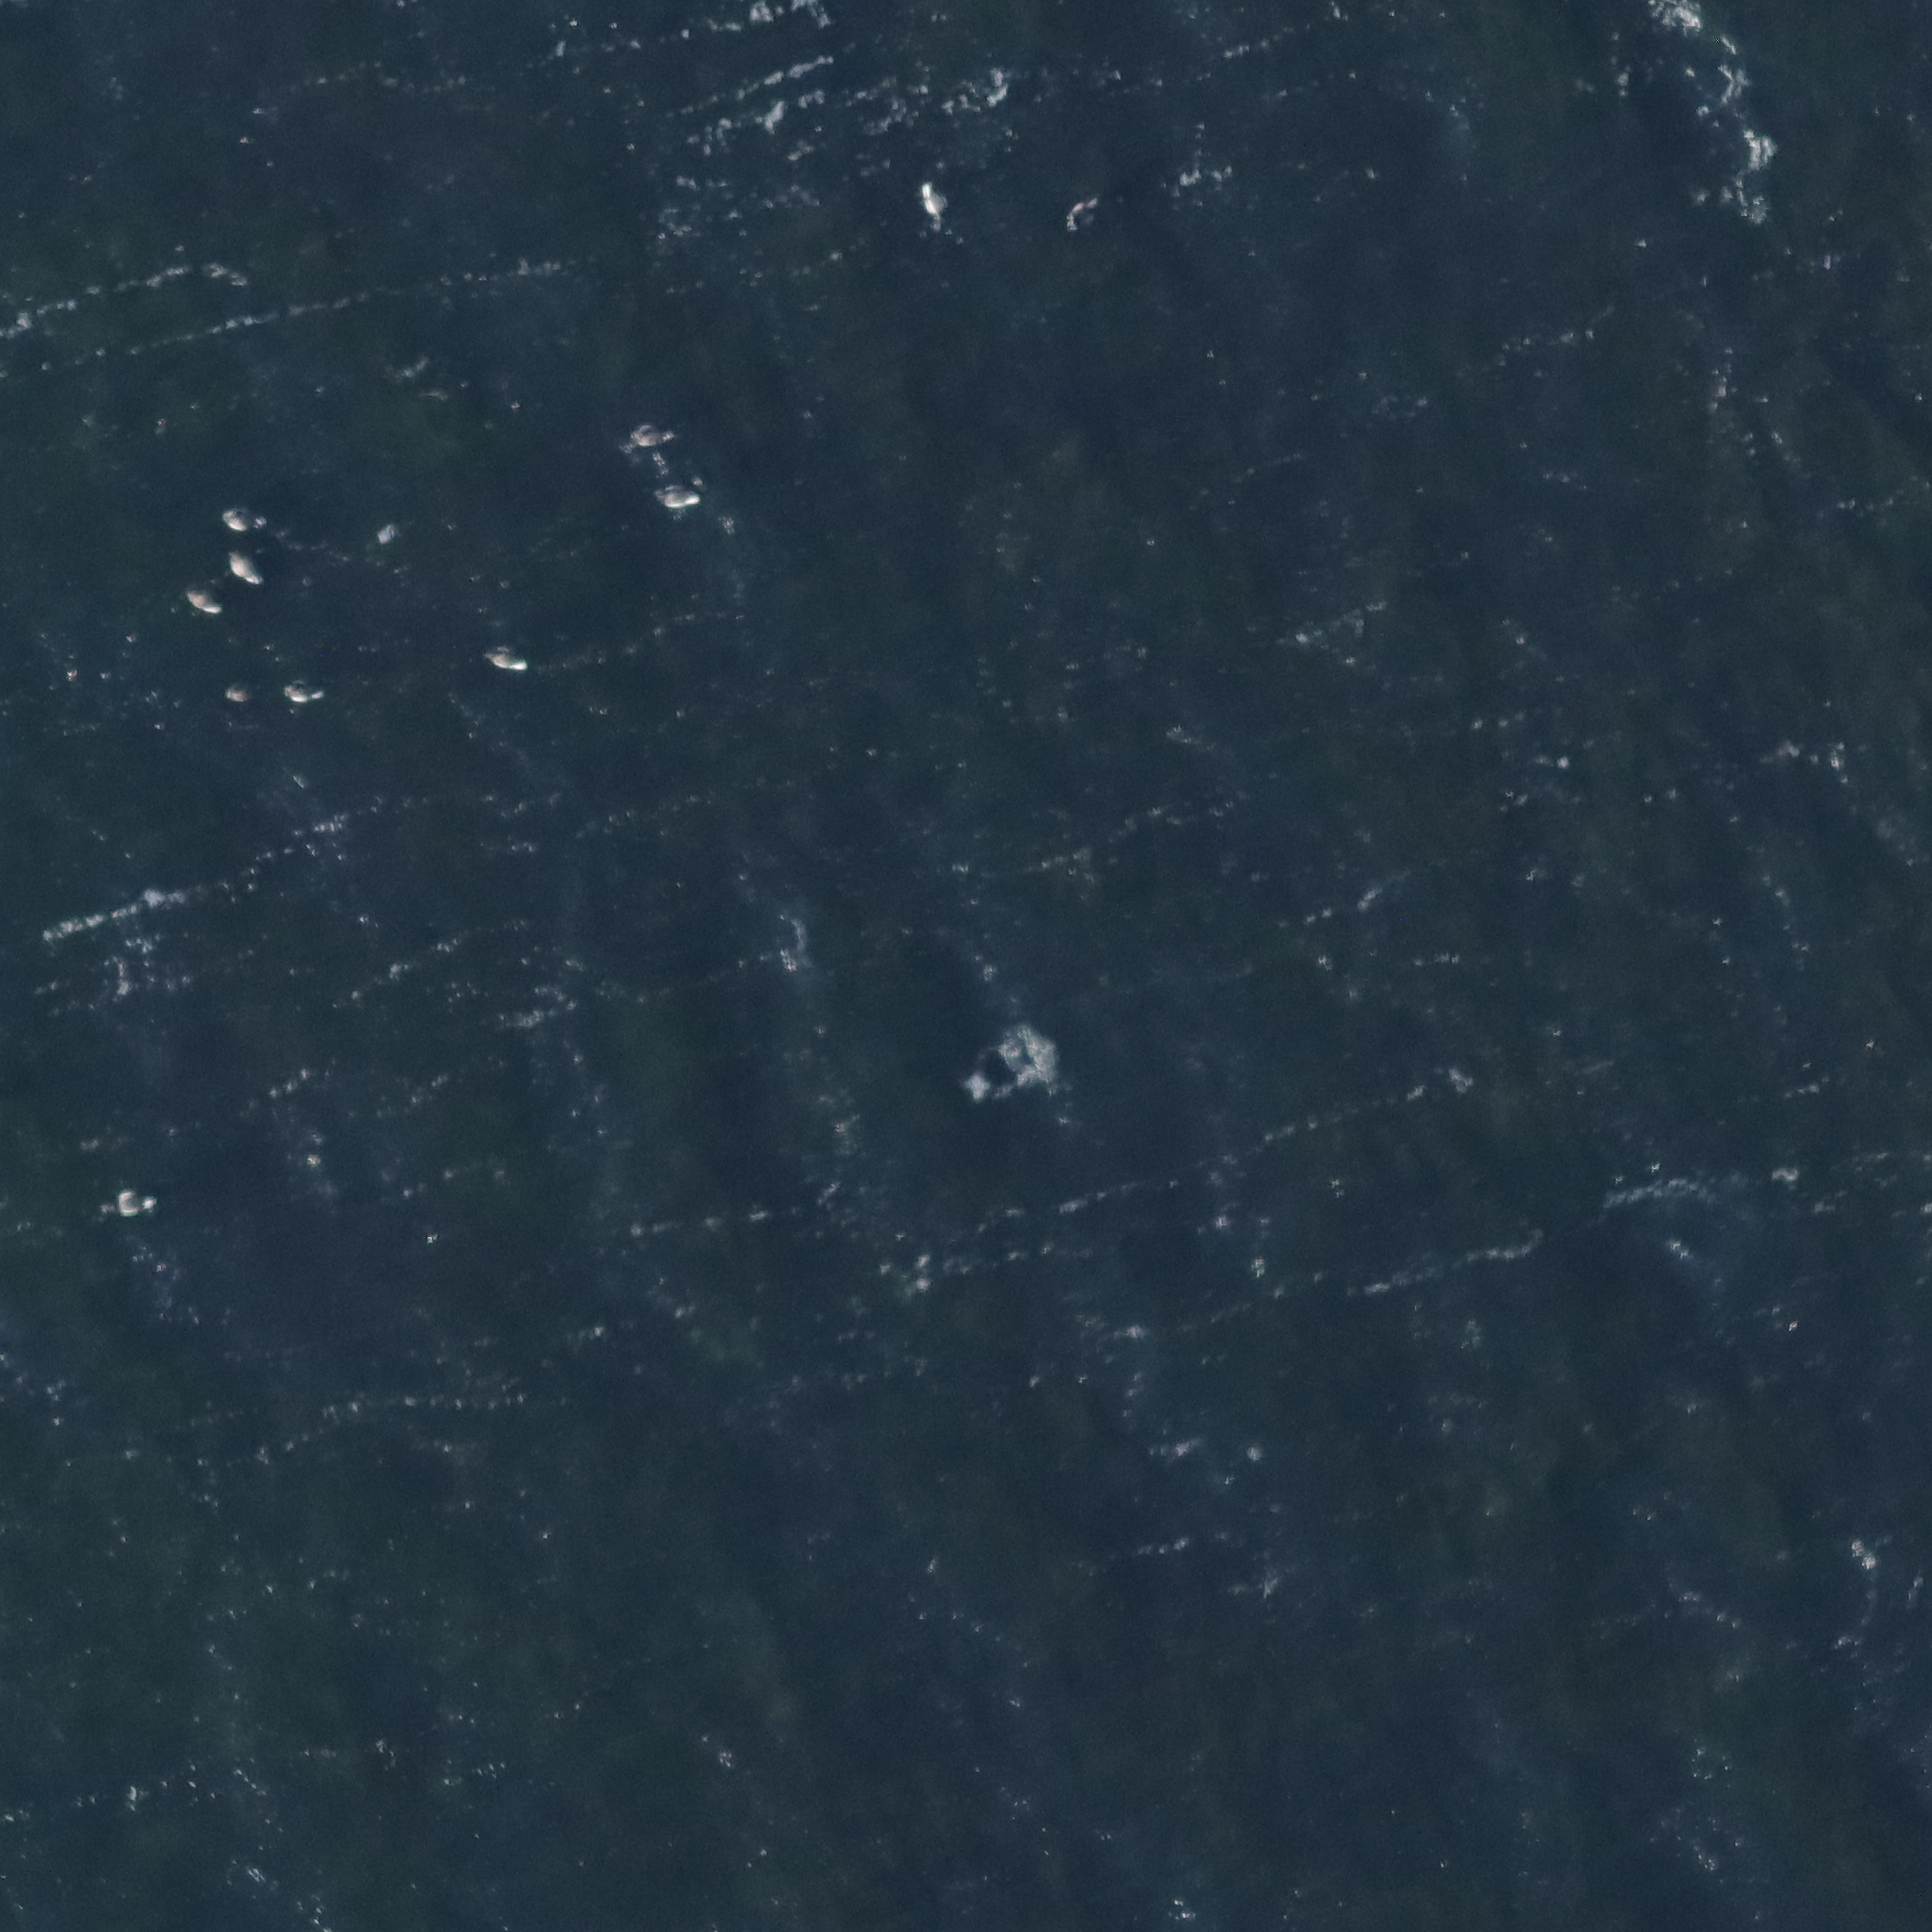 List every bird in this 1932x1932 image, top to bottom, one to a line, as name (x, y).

brant (934, 202)
brant (1084, 216)
brant (652, 433)
brant (674, 496)
brant (243, 518)
brant (248, 569)
brant (204, 604)
brant (508, 659)
brant (301, 692)
brant (132, 1204)